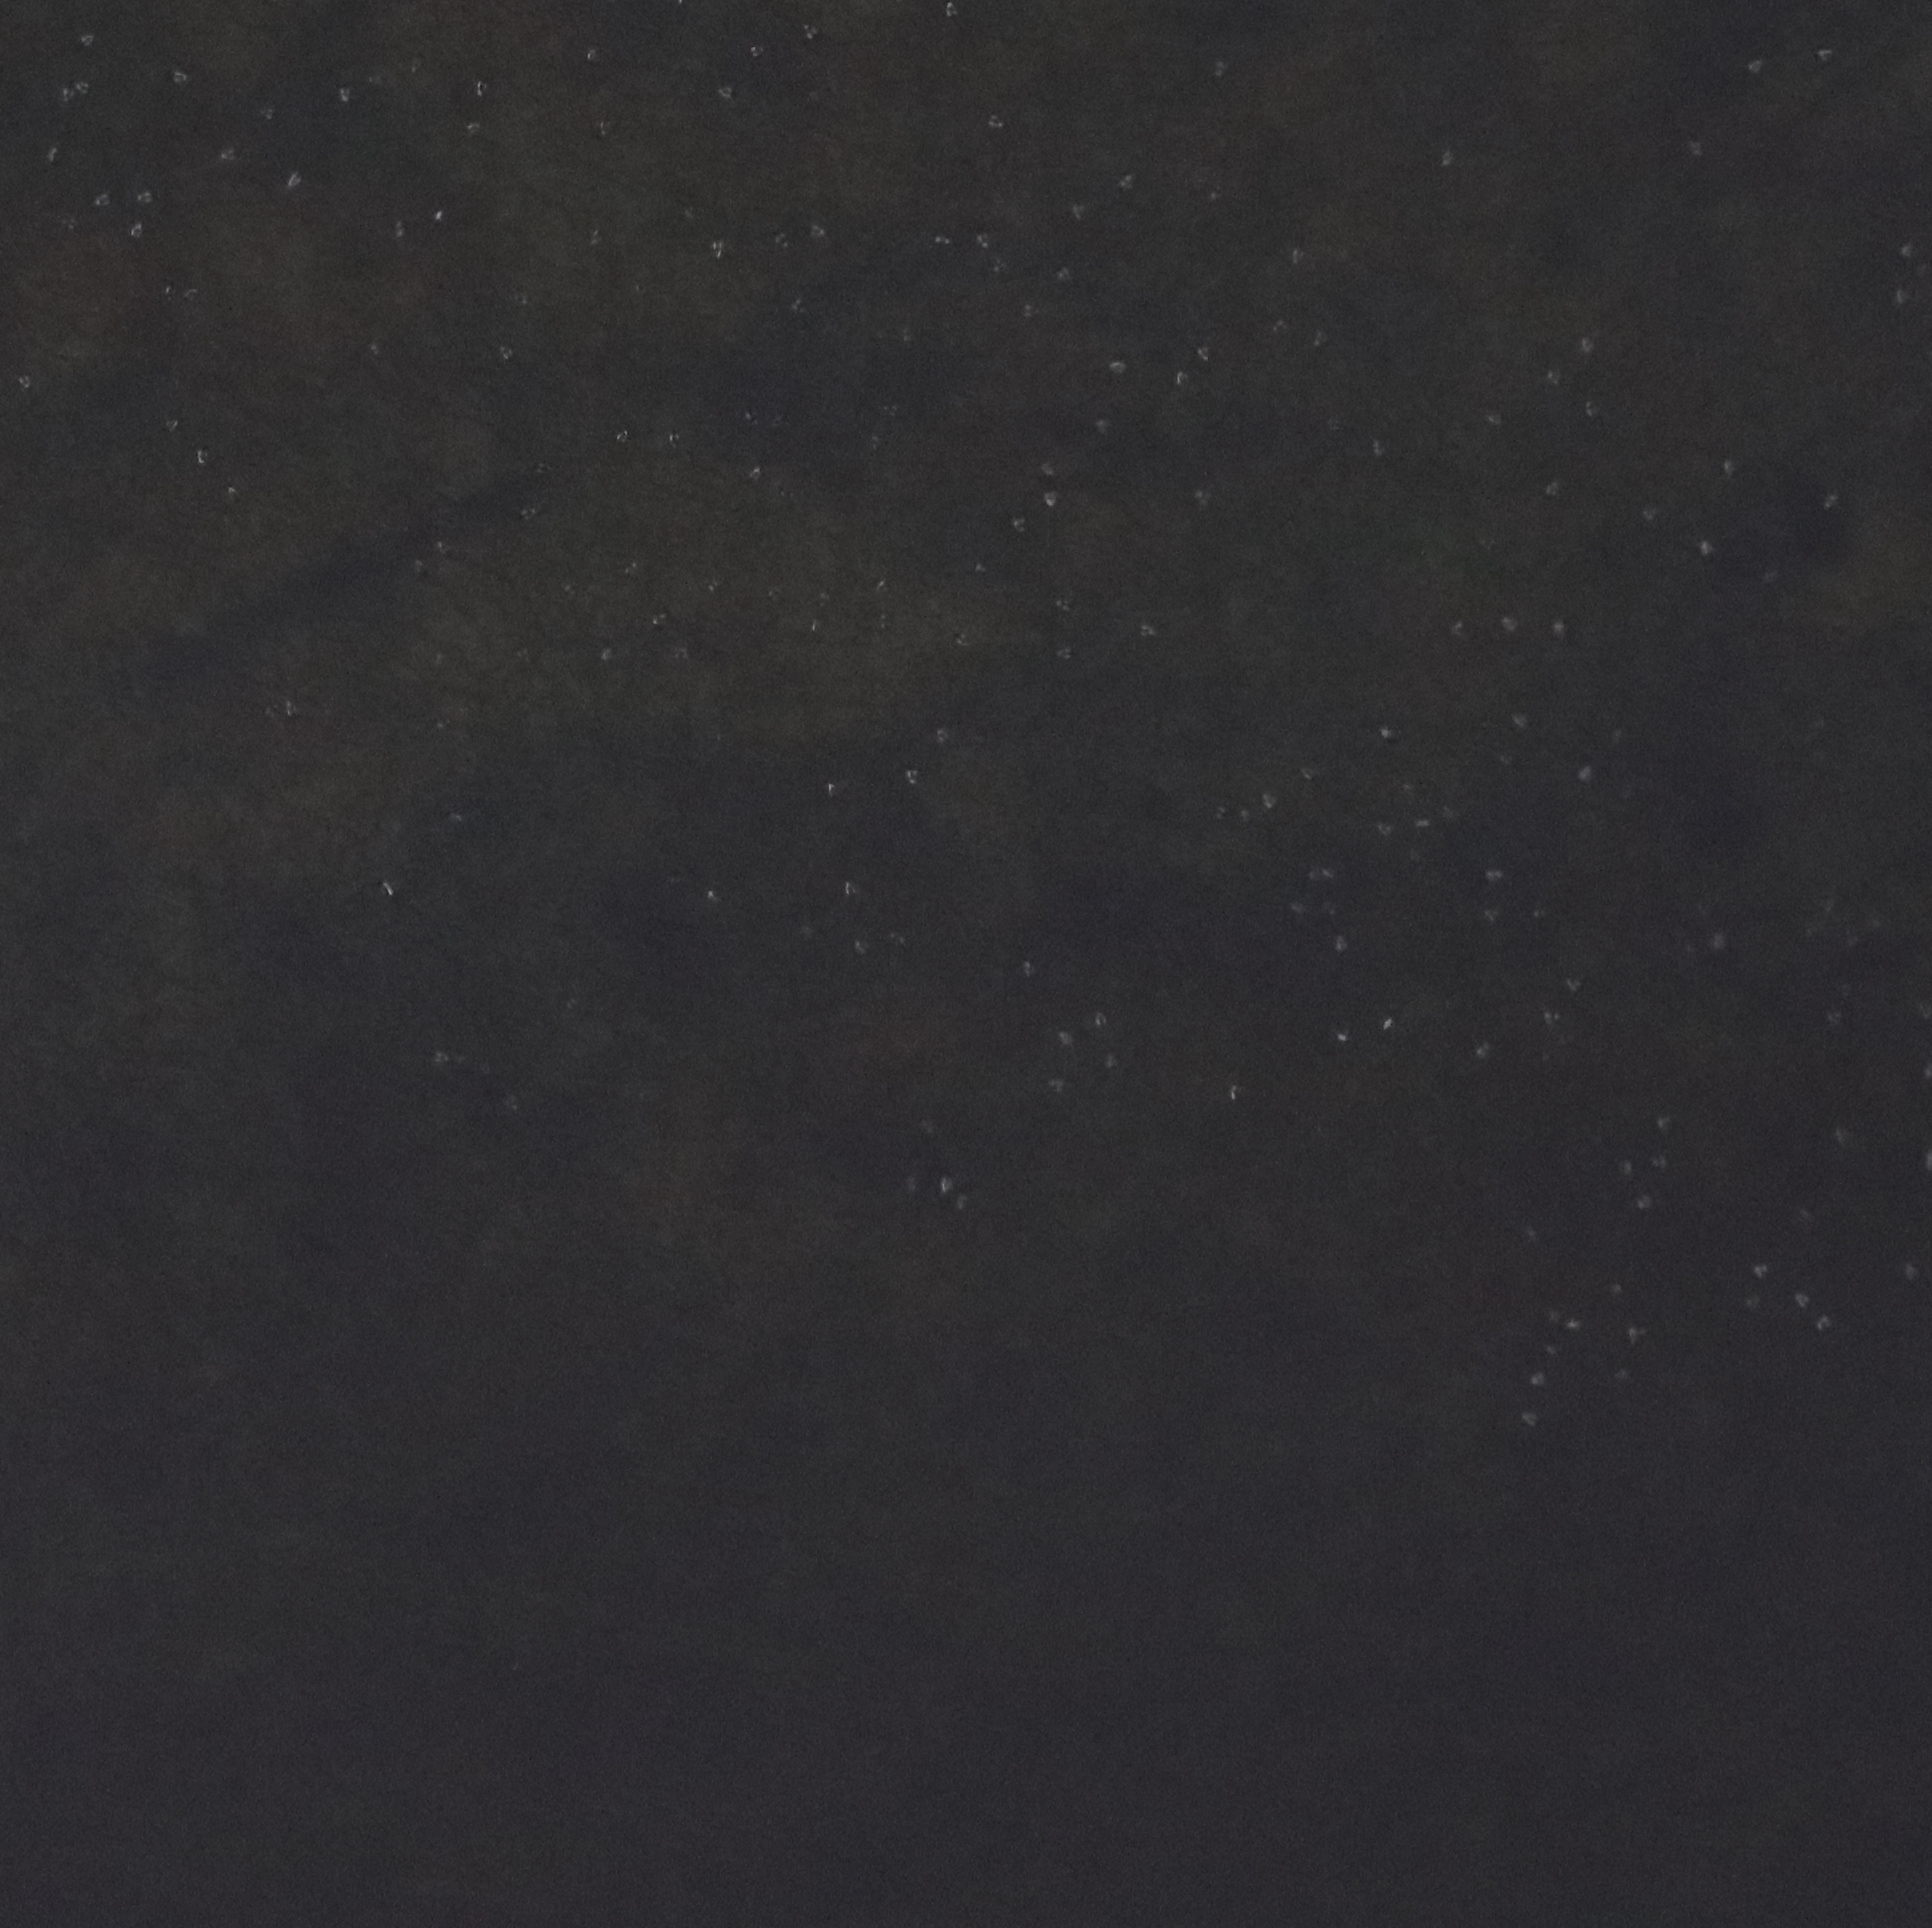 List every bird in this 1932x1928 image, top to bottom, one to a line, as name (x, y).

brant (959, 17)
brant (808, 32)
brant (87, 47)
brant (758, 49)
brant (1829, 51)
brant (604, 57)
brant (422, 59)
brant (1759, 59)
brant (1222, 66)
brant (380, 76)
brant (180, 78)
brant (343, 85)
brant (88, 88)
brant (485, 95)
brant (725, 97)
brant (68, 101)
brant (266, 114)
brant (998, 116)
brant (474, 133)
brant (597, 135)
brant (1698, 148)
brant (56, 154)
brant (233, 158)
brant (1446, 159)
brant (297, 177)
brant (1124, 185)
brant (145, 194)
brant (1217, 194)
brant (105, 199)
brant (437, 208)
brant (1080, 208)
brant (693, 215)
brant (76, 221)
brant (140, 225)
brant (823, 231)
brant (397, 233)
brant (790, 236)
brant (978, 236)
brant (583, 246)
brant (713, 246)
brant (945, 246)
brant (1909, 249)
brant (1295, 256)
brant (1002, 271)
brant (1064, 279)
brant (171, 287)
brant (638, 287)
brant (195, 292)
brant (519, 294)
brant (1894, 295)
brant (801, 305)
brant (1036, 312)
brant (1283, 321)
brant (1317, 342)
brant (1588, 351)
brant (1209, 353)
brant (502, 354)
brant (377, 355)
brant (1122, 369)
brant (25, 376)
brant (1554, 378)
brant (1178, 379)
brant (1588, 400)
brant (890, 406)
brant (1486, 413)
brant (750, 418)
brant (782, 424)
brant (1332, 426)
brant (178, 429)
brant (623, 431)
brant (1113, 432)
brant (673, 440)
brant (872, 441)
brant (1378, 449)
brant (204, 455)
brant (760, 459)
brant (550, 463)
brant (1729, 471)
brant (1048, 478)
brant (1556, 481)
brant (232, 486)
brant (784, 490)
brant (1197, 491)
brant (1056, 501)
brant (1828, 508)
brant (526, 513)
brant (1645, 514)
brant (1024, 526)
brant (445, 546)
brant (1709, 557)
brant (642, 571)
brant (990, 573)
brant (415, 574)
brant (1780, 574)
brant (730, 584)
brant (888, 586)
brant (576, 590)
brant (782, 598)
brant (826, 601)
brant (1075, 601)
brant (897, 623)
brant (1144, 629)
brant (1515, 629)
brant (1551, 629)
brant (661, 630)
brant (827, 631)
brant (1464, 636)
brant (964, 637)
brant (677, 653)
brant (1077, 654)
brant (612, 655)
brant (441, 660)
brant (288, 703)
brant (1524, 721)
brant (443, 723)
brant (1390, 725)
brant (1618, 736)
brant (940, 738)
brant (1509, 761)
brant (1588, 777)
brant (1313, 779)
brant (912, 780)
brant (1412, 785)
brant (826, 792)
brant (1268, 802)
brant (457, 812)
brant (1215, 815)
brant (1249, 820)
brant (1452, 820)
brant (1387, 824)
brant (1424, 827)
brant (1329, 868)
brant (1494, 872)
brant (1319, 873)
brant (400, 890)
brant (725, 891)
brant (854, 892)
brant (1304, 900)
brant (1829, 900)
brant (1330, 907)
brant (1493, 910)
brant (1539, 911)
brant (1817, 929)
brant (1877, 929)
brant (1721, 935)
brant (1853, 938)
brant (860, 946)
brant (903, 946)
brant (1345, 947)
brant (1024, 966)
brant (1847, 976)
brant (1577, 984)
brant (1842, 1008)
brant (1555, 1012)
brant (1105, 1016)
brant (1385, 1019)
brant (1342, 1036)
brant (1067, 1037)
brant (1482, 1045)
brant (441, 1061)
brant (1106, 1063)
brant (1928, 1070)
brant (1056, 1079)
brant (1234, 1095)
brant (1666, 1120)
brant (934, 1127)
brant (1845, 1130)
brant (1668, 1158)
brant (1626, 1161)
brant (915, 1184)
brant (951, 1185)
brant (964, 1195)
brant (1643, 1205)
brant (1803, 1207)
brant (1546, 1225)
brant (1762, 1271)
brant (1913, 1282)
brant (1620, 1289)
brant (1793, 1300)
brant (1758, 1302)
brant (1555, 1318)
brant (1580, 1321)
brant (1822, 1322)
brant (1641, 1332)
brant (1550, 1356)
brant (1623, 1374)
brant (1540, 1376)
brant (1545, 1417)